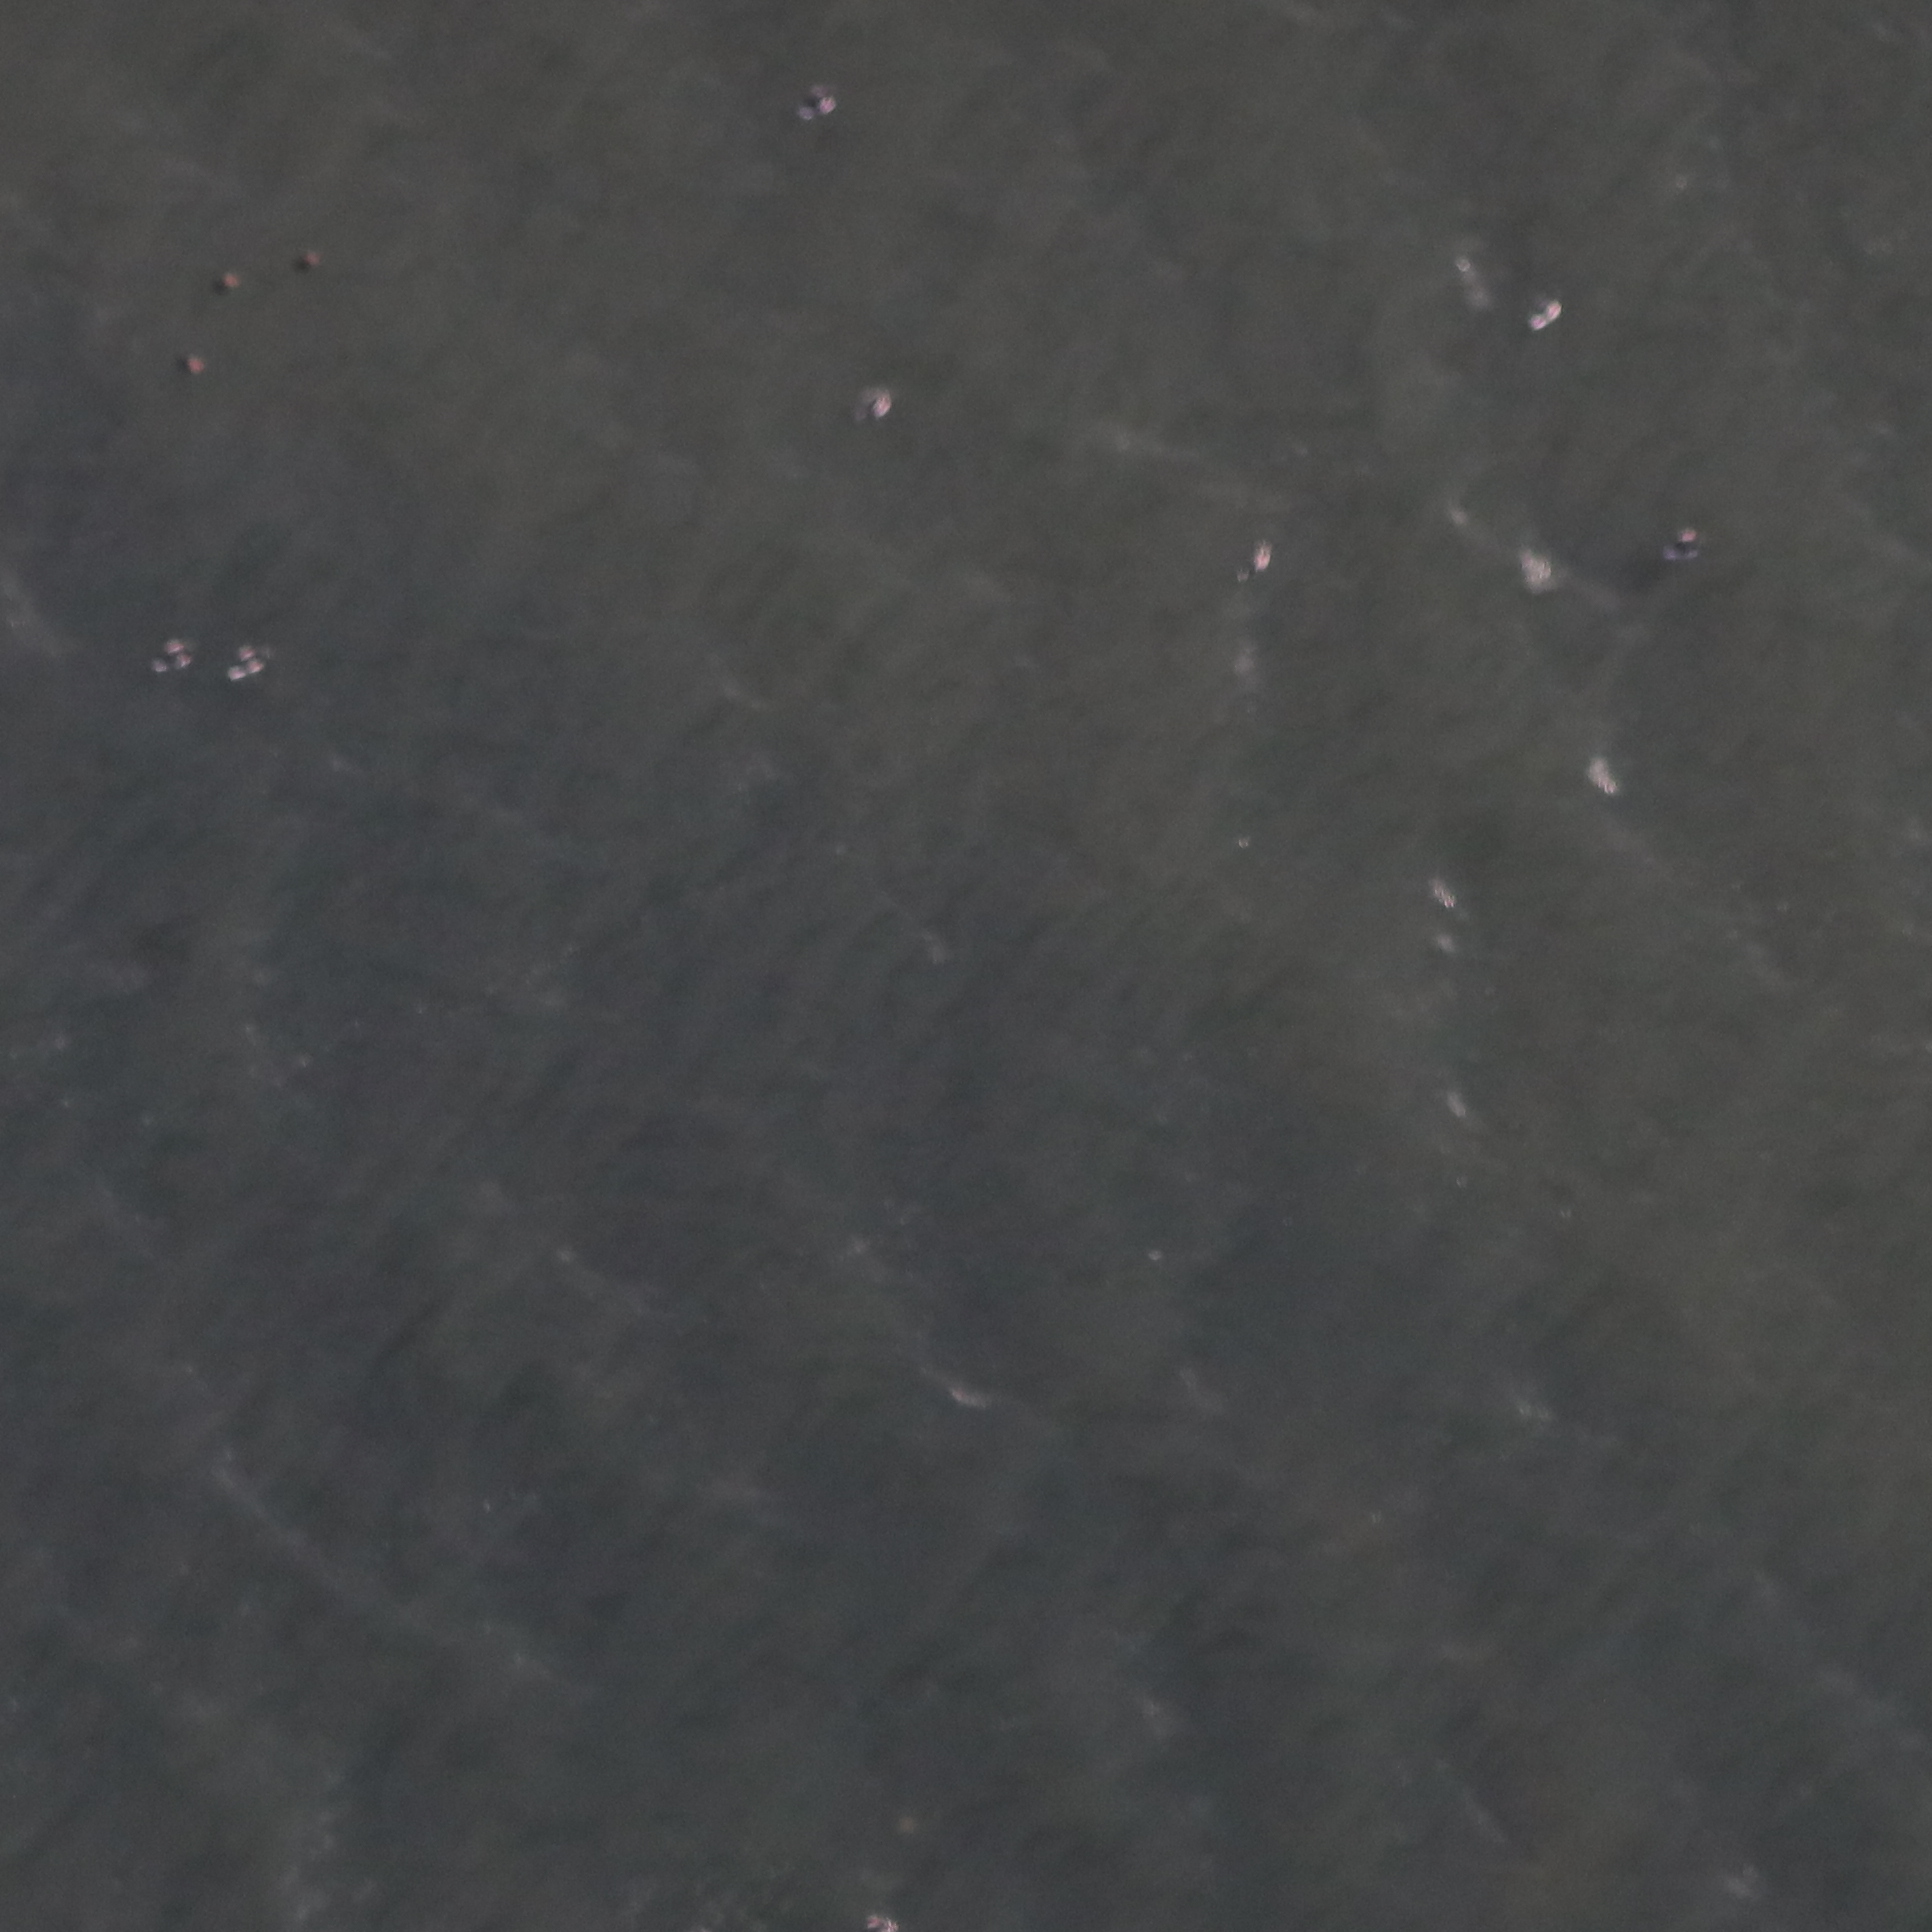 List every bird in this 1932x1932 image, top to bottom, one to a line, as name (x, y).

brant (818, 99)
other bird (310, 260)
other bird (228, 281)
brant (1539, 312)
other bird (194, 364)
other bird (873, 406)
brant (1684, 542)
brant (1264, 558)
brant (173, 651)
brant (251, 652)
brant (879, 1931)